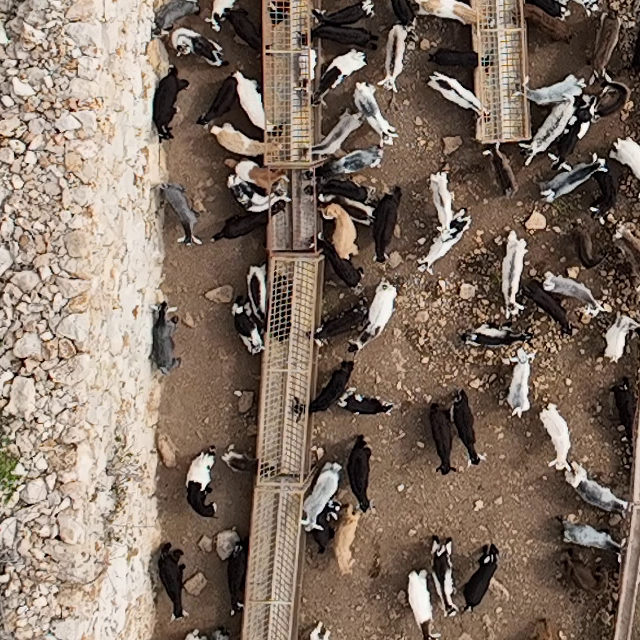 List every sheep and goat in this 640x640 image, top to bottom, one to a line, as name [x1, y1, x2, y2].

goat [151, 0, 203, 38]
goat [205, 0, 255, 31]
goat [270, 0, 290, 24]
goat [312, 0, 373, 25]
goat [376, 0, 413, 24]
goat [414, 0, 497, 30]
goat [506, 0, 568, 19]
goat [572, 0, 597, 13]
goat [510, 4, 573, 42]
goat [222, 7, 272, 55]
goat [589, 12, 622, 84]
goat [300, 24, 375, 49]
goat [377, 26, 407, 91]
goat [170, 29, 230, 66]
goat [430, 46, 495, 71]
goat [297, 50, 316, 97]
goat [310, 50, 368, 107]
goat [153, 64, 189, 142]
goat [232, 70, 286, 135]
goat [425, 72, 491, 124]
goat [511, 74, 587, 102]
goat [197, 76, 238, 125]
goat [353, 81, 398, 147]
goat [589, 81, 632, 123]
goat [548, 96, 593, 171]
goat [522, 100, 574, 166]
goat [302, 109, 362, 160]
goat [211, 123, 283, 156]
goat [612, 134, 639, 198]
goat [483, 144, 518, 197]
goat [302, 148, 382, 182]
goat [540, 153, 607, 200]
goat [223, 158, 287, 190]
goat [591, 170, 615, 217]
goat [428, 172, 456, 240]
goat [227, 176, 292, 212]
goat [159, 183, 203, 247]
goat [303, 183, 374, 202]
goat [372, 187, 401, 262]
goat [313, 193, 375, 225]
goat [209, 202, 286, 244]
goat [325, 203, 358, 258]
goat [416, 208, 472, 272]
goat [569, 225, 608, 270]
goat [615, 225, 639, 292]
goat [502, 231, 527, 316]
goat [309, 232, 361, 286]
goat [247, 264, 266, 325]
goat [543, 270, 605, 317]
goat [273, 271, 289, 342]
goat [348, 278, 396, 357]
goat [231, 296, 264, 354]
goat [149, 303, 183, 377]
goat [308, 309, 365, 339]
goat [603, 316, 637, 362]
goat [465, 323, 534, 346]
goat [506, 347, 529, 416]
goat [294, 359, 354, 420]
goat [608, 382, 634, 442]
goat [337, 390, 394, 412]
goat [452, 390, 481, 465]
goat [428, 404, 456, 475]
goat [539, 404, 571, 472]
goat [345, 436, 372, 512]
goat [184, 446, 220, 519]
goat [221, 450, 276, 477]
goat [563, 460, 628, 512]
goat [300, 463, 341, 532]
goat [333, 505, 359, 573]
goat [561, 522, 626, 553]
goat [431, 534, 458, 617]
goat [228, 541, 248, 615]
goat [157, 542, 190, 622]
goat [460, 543, 499, 609]
goat [407, 568, 435, 634]
goat [303, 617, 333, 638]